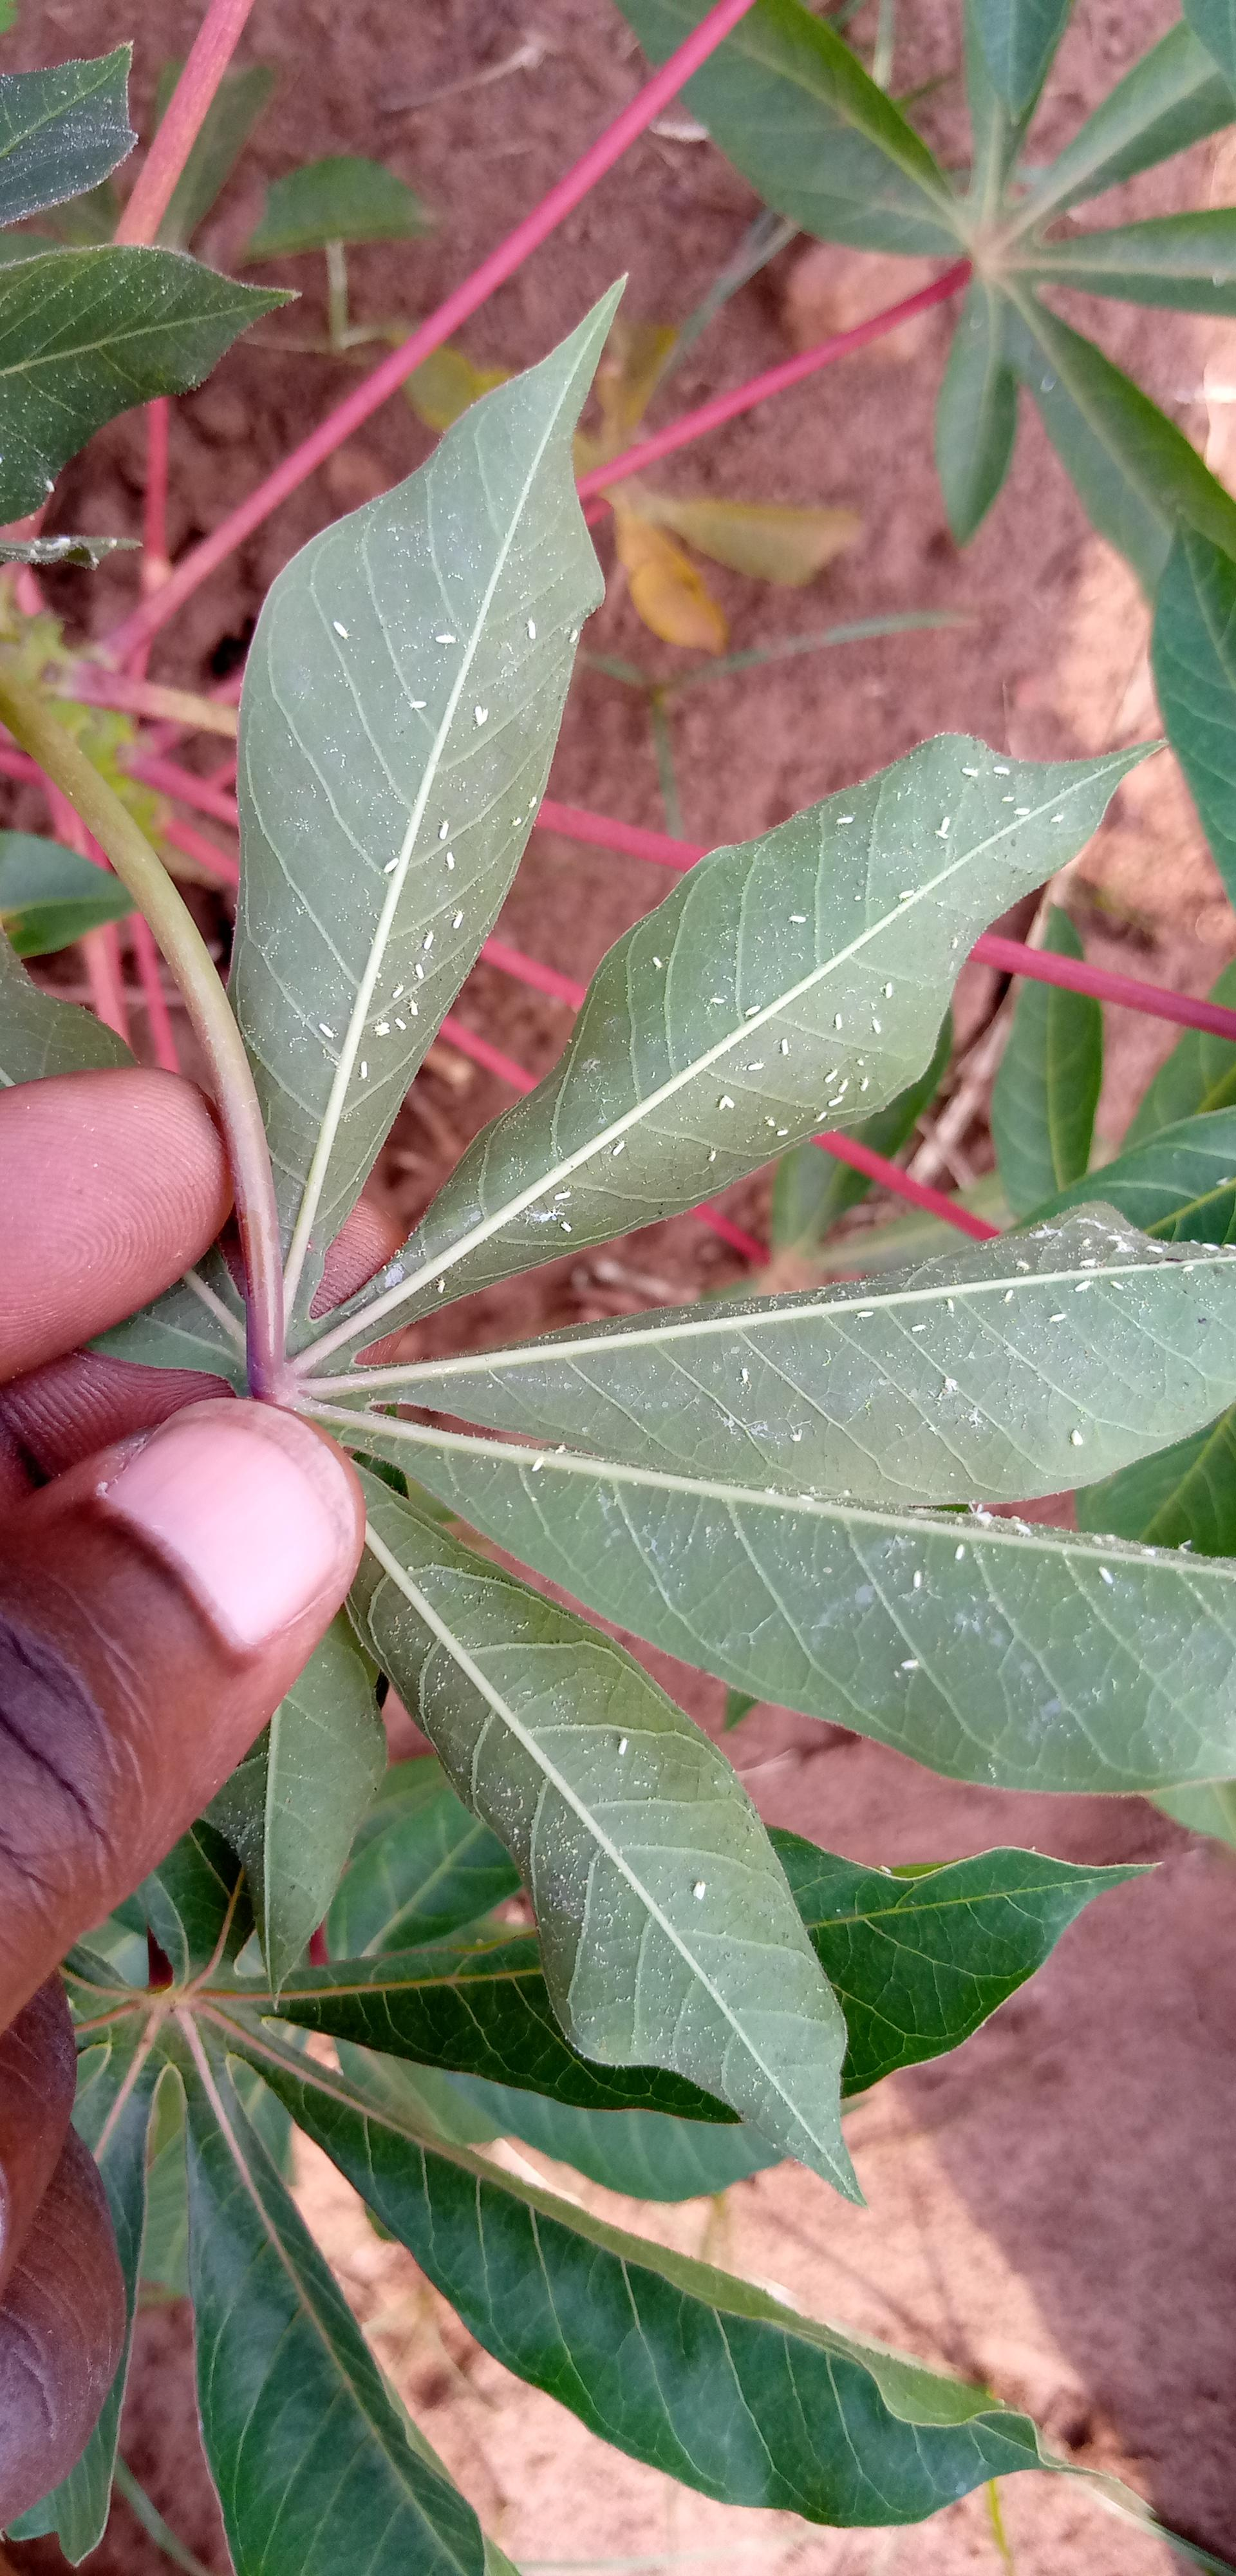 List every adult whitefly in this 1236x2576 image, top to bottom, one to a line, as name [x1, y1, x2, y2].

whitefly [43, 478, 59, 496]
whitefly [50, 533, 72, 553]
whitefly [525, 617, 539, 642]
whitefly [332, 620, 351, 641]
whitefly [567, 626, 579, 645]
whitefly [433, 634, 460, 646]
whitefly [407, 700, 428, 710]
whitefly [474, 704, 482, 726]
whitefly [482, 707, 489, 725]
whitefly [991, 764, 1011, 777]
whitefly [958, 766, 981, 780]
whitefly [527, 794, 539, 810]
whitefly [999, 795, 1016, 804]
whitefly [1011, 806, 1031, 817]
whitefly [834, 813, 856, 830]
whitefly [1049, 813, 1066, 826]
whitefly [939, 815, 952, 833]
whitefly [510, 817, 523, 828]
whitefly [436, 817, 451, 842]
whitefly [933, 828, 950, 841]
whitefly [443, 849, 457, 873]
whitefly [381, 855, 401, 876]
whitefly [896, 886, 917, 903]
whitefly [450, 907, 465, 932]
whitefly [785, 913, 810, 925]
whitefly [421, 929, 435, 951]
whitefly [949, 935, 961, 952]
whitefly [650, 954, 664, 972]
whitefly [409, 960, 428, 983]
whitefly [882, 979, 896, 1003]
whitefly [389, 983, 407, 1001]
whitefly [708, 994, 726, 1007]
whitefly [407, 997, 420, 1018]
whitefly [742, 1003, 763, 1019]
whitefly [832, 1011, 844, 1032]
whitefly [393, 1016, 408, 1032]
whitefly [870, 1017, 883, 1036]
whitefly [374, 1021, 390, 1032]
whitefly [317, 1021, 336, 1040]
whitefly [376, 1027, 391, 1039]
whitefly [778, 1036, 792, 1057]
whitefly [855, 1057, 867, 1068]
whitefly [359, 1059, 370, 1081]
whitefly [745, 1059, 767, 1074]
whitefly [823, 1067, 839, 1084]
whitefly [856, 1075, 871, 1094]
whitefly [836, 1078, 850, 1095]
whitefly [827, 1094, 848, 1108]
whitefly [724, 1095, 736, 1110]
whitefly [718, 1096, 726, 1113]
whitefly [812, 1110, 831, 1124]
whitefly [762, 1114, 778, 1128]
whitefly [774, 1128, 791, 1138]
whitefly [610, 1137, 628, 1159]
whitefly [704, 1147, 720, 1166]
whitefly [553, 1189, 572, 1202]
whitefly [559, 1219, 574, 1235]
whitefly [1105, 1233, 1124, 1242]
whitefly [1080, 1236, 1092, 1249]
whitefly [1116, 1241, 1129, 1253]
whitefly [1201, 1242, 1219, 1253]
whitefly [1223, 1242, 1236, 1252]
whitefly [1144, 1244, 1165, 1255]
whitefly [1078, 1257, 1097, 1269]
whitefly [1014, 1258, 1031, 1273]
whitefly [1181, 1264, 1196, 1274]
whitefly [433, 1277, 447, 1296]
whitefly [1072, 1277, 1095, 1294]
whitefly [1108, 1278, 1125, 1293]
whitefly [1002, 1287, 1018, 1307]
whitefly [945, 1295, 956, 1316]
whitefly [854, 1309, 875, 1321]
whitefly [1047, 1312, 1069, 1325]
whitefly [910, 1322, 928, 1336]
whitefly [738, 1365, 754, 1387]
whitefly [942, 1376, 960, 1394]
whitefly [965, 1406, 986, 1430]
whitefly [788, 1426, 806, 1444]
whitefly [1069, 1428, 1085, 1448]
whitefly [554, 1441, 570, 1455]
whitefly [528, 1453, 547, 1473]
whitefly [798, 1493, 816, 1502]
whitefly [966, 1499, 995, 1530]
whitefly [1011, 1520, 1033, 1538]
whitefly [1175, 1536, 1194, 1555]
whitefly [952, 1540, 966, 1562]
whitefly [1139, 1546, 1156, 1558]
whitefly [1096, 1564, 1115, 1586]
whitefly [912, 1568, 923, 1591]
whitefly [899, 1656, 921, 1672]
whitefly [616, 1735, 631, 1757]
whitefly [877, 1864, 893, 1876]
whitefly [688, 1877, 713, 1903]